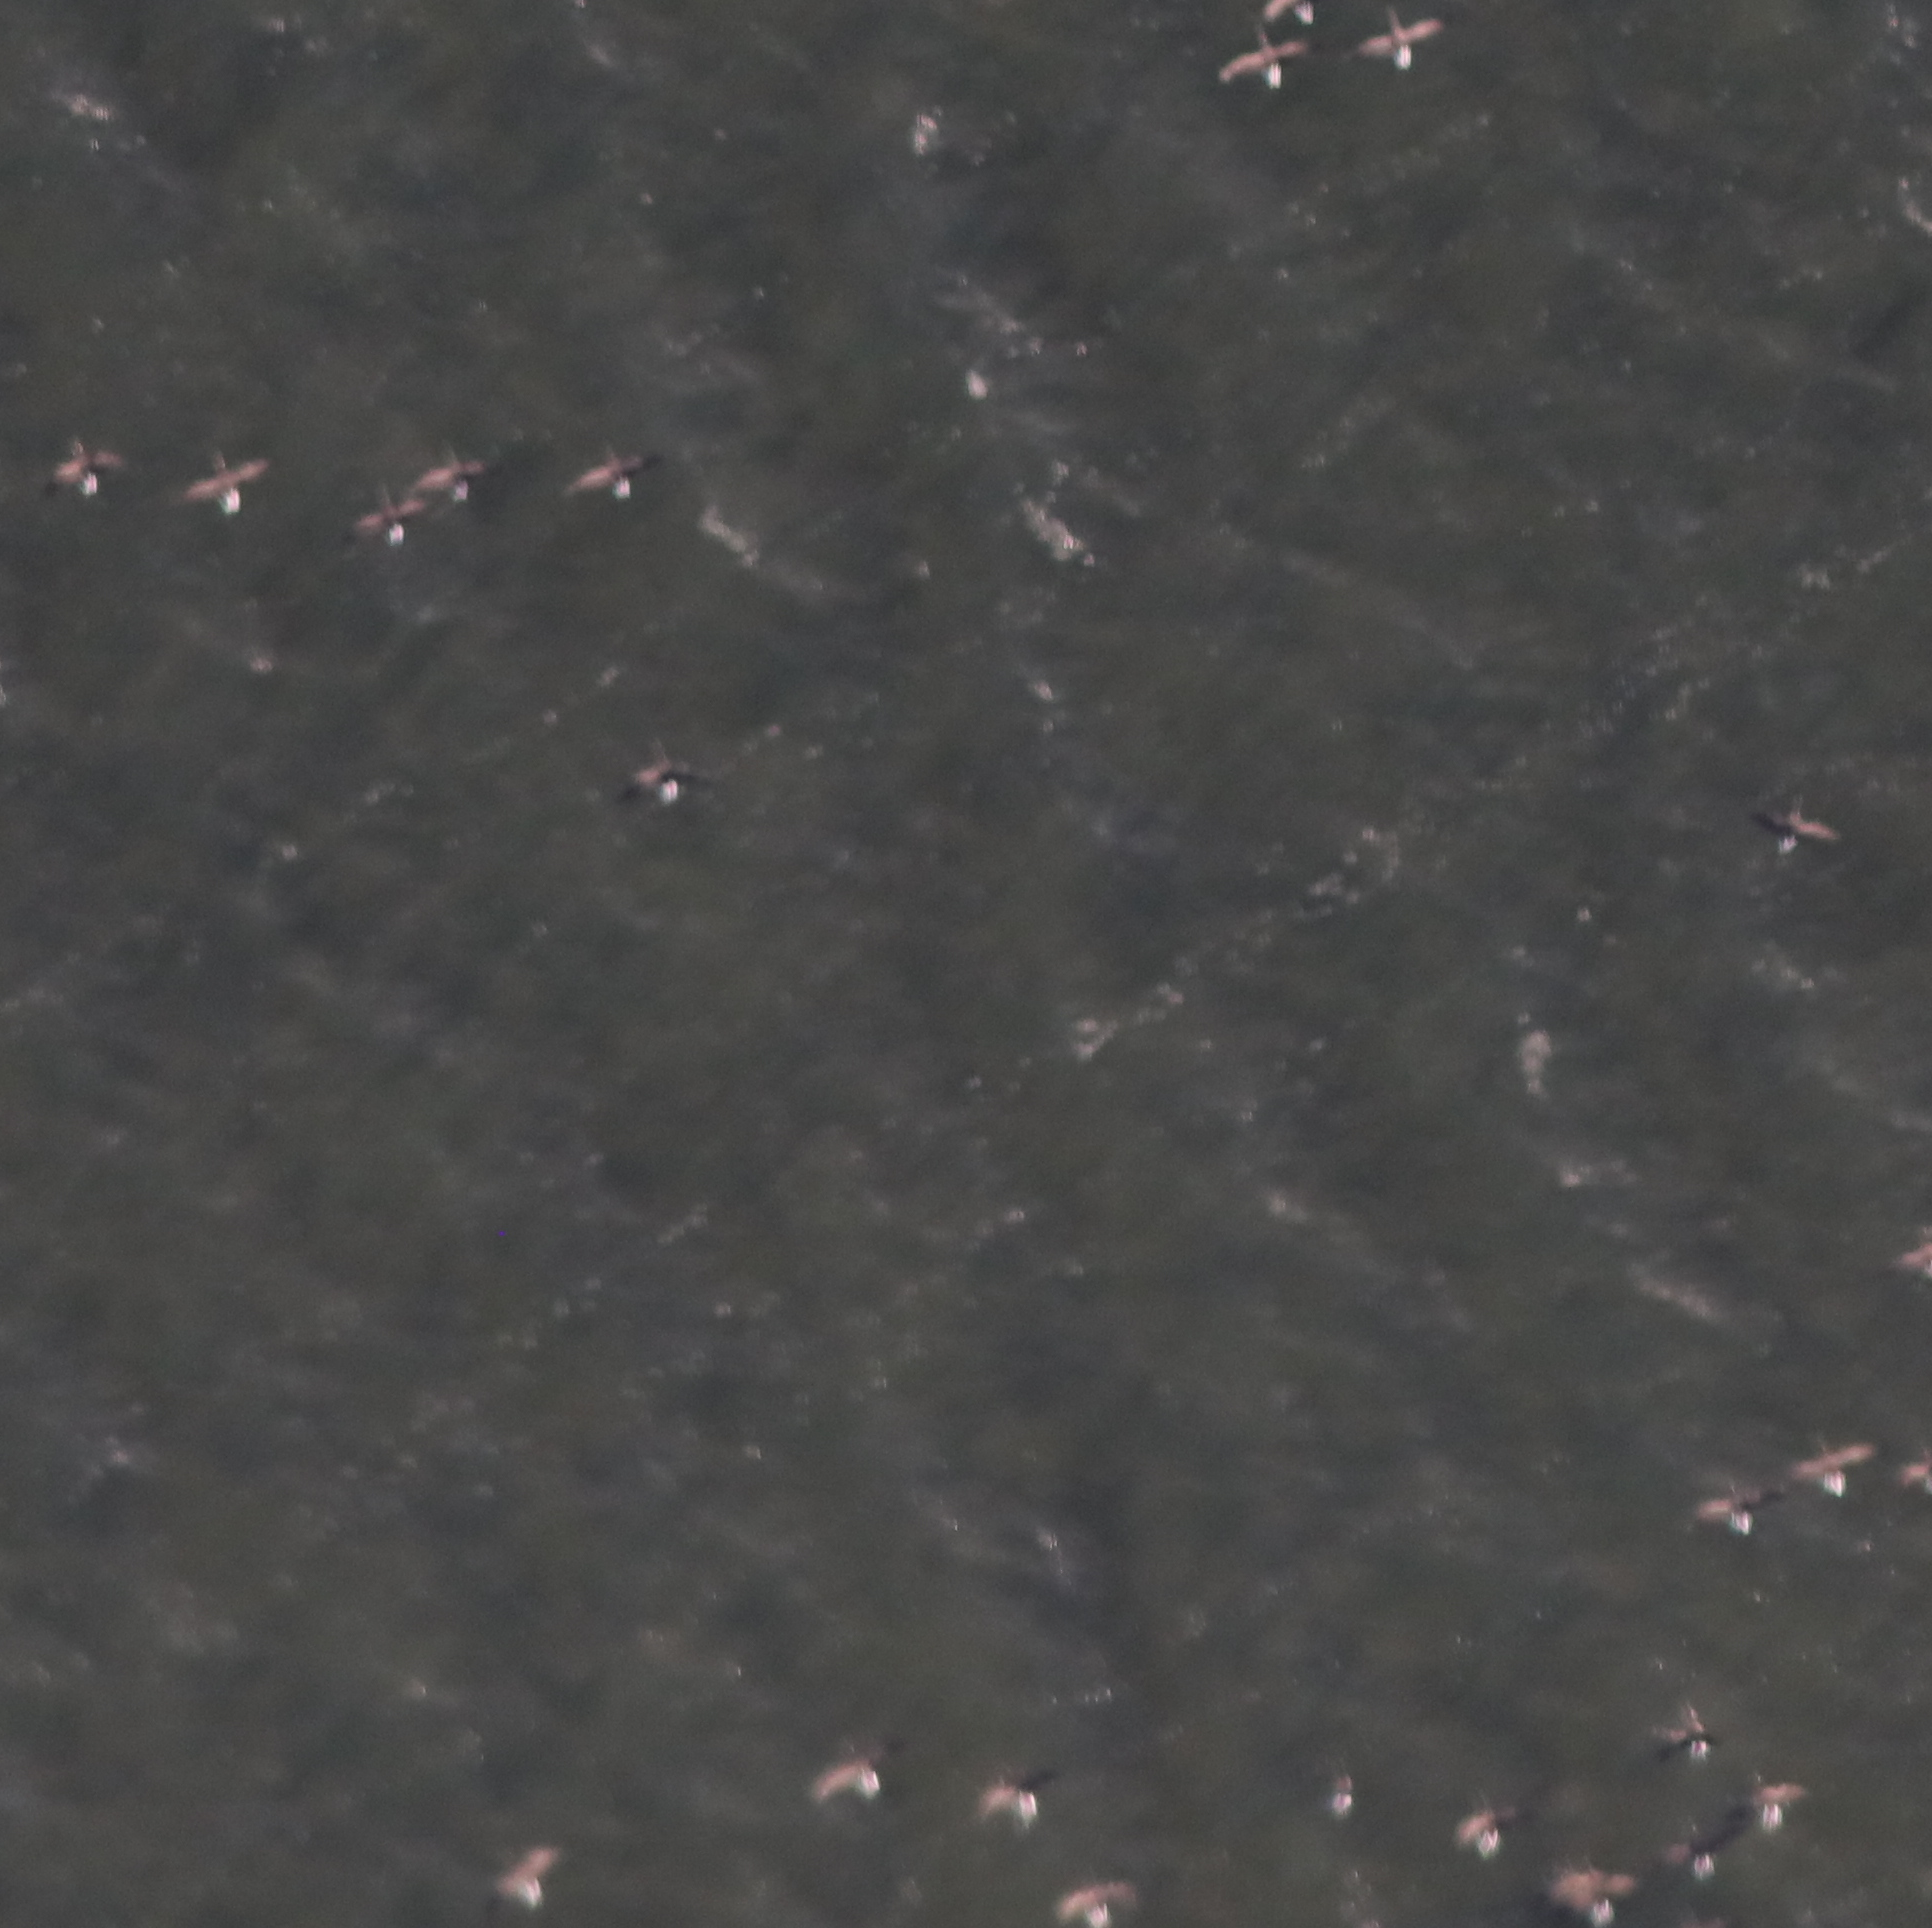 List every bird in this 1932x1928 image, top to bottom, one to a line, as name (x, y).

brant (1404, 34)
brant (1274, 80)
brant (610, 466)
brant (83, 471)
brant (224, 471)
brant (455, 474)
brant (390, 528)
brant (667, 780)
brant (1793, 825)
brant (1928, 1253)
brant (1830, 1466)
brant (1738, 1506)
brant (1695, 1738)
brant (861, 1773)
brant (1345, 1789)
brant (1020, 1793)
brant (1768, 1800)
brant (1484, 1822)
brant (1701, 1852)
brant (522, 1881)
brant (1588, 1886)
brant (1098, 1901)